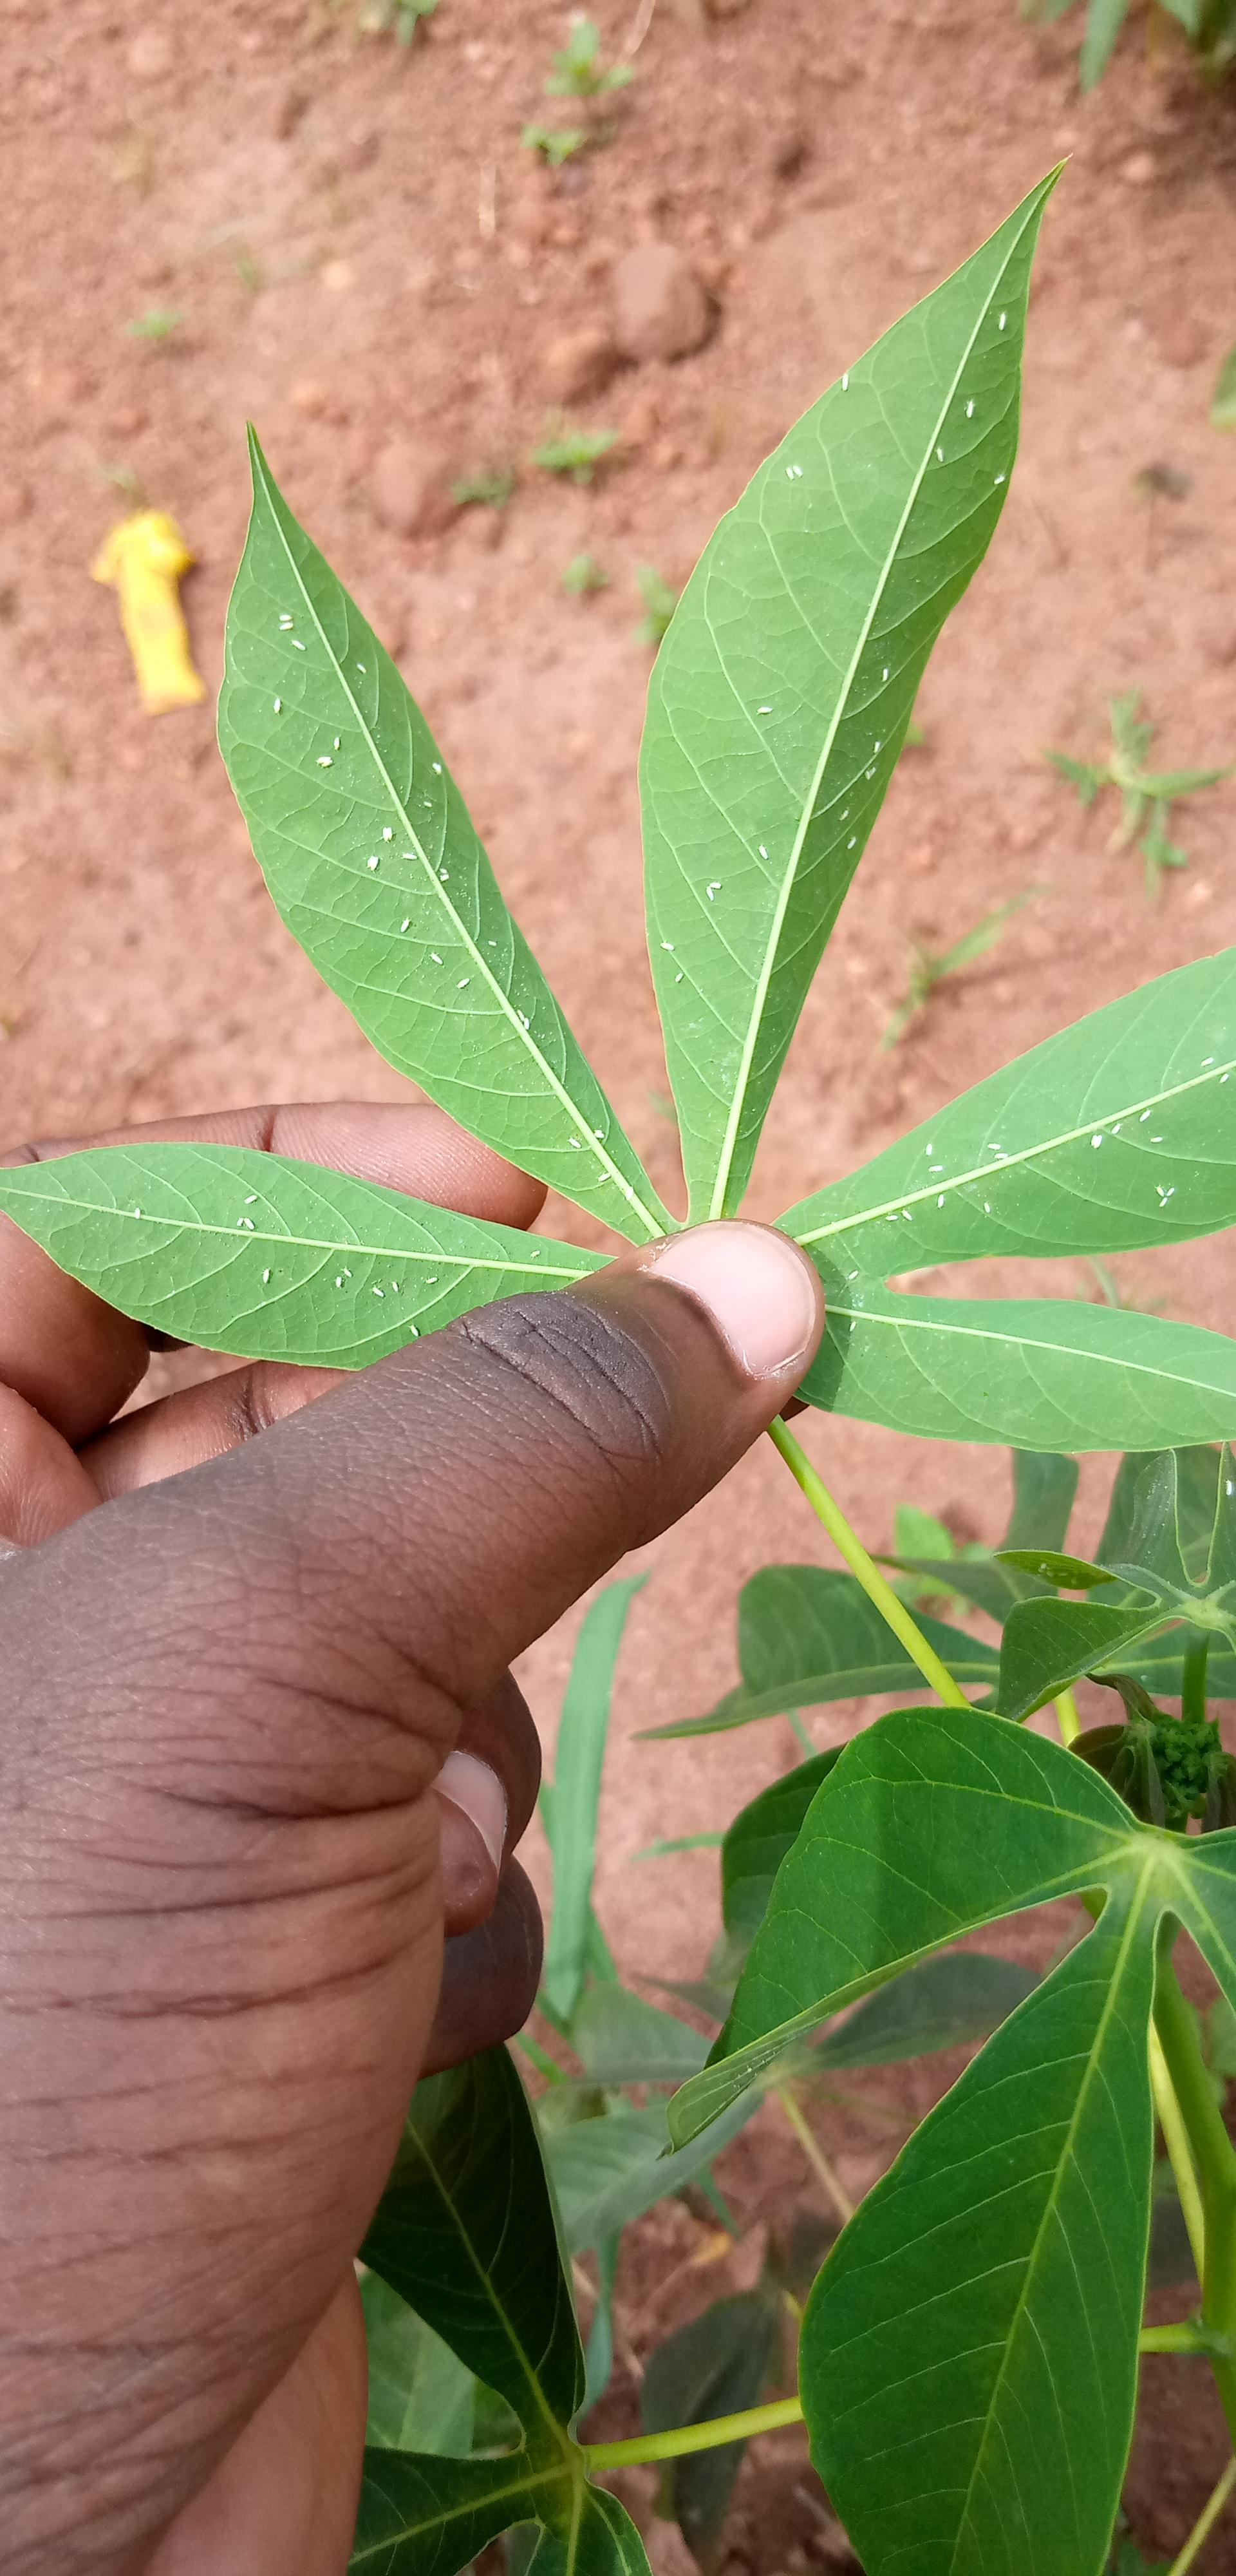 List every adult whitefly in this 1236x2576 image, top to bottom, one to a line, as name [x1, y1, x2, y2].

whitefly [997, 310, 1006, 332]
whitefly [839, 370, 850, 392]
whitefly [962, 398, 977, 420]
whitefly [935, 446, 945, 464]
whitefly [791, 464, 805, 478]
whitefly [785, 468, 796, 482]
whitefly [991, 473, 1006, 486]
whitefly [278, 613, 295, 621]
whitefly [278, 621, 297, 632]
whitefly [290, 638, 308, 654]
whitefly [354, 661, 370, 677]
whitefly [879, 667, 892, 685]
whitefly [272, 696, 285, 717]
whitefly [755, 705, 774, 715]
whitefly [332, 735, 342, 752]
whitefly [872, 739, 884, 754]
whitefly [315, 756, 332, 764]
whitefly [321, 761, 333, 768]
whitefly [429, 761, 444, 778]
whitefly [869, 765, 877, 779]
whitefly [863, 769, 870, 781]
whitefly [422, 800, 434, 809]
whitefly [836, 808, 852, 822]
whitefly [382, 826, 389, 842]
whitefly [388, 826, 394, 842]
whitefly [845, 833, 858, 852]
whitefly [755, 844, 770, 861]
whitefly [400, 851, 419, 861]
whitefly [366, 855, 374, 869]
whitefly [371, 857, 379, 871]
whitefly [438, 867, 449, 875]
whitefly [439, 873, 452, 883]
whitefly [708, 881, 722, 891]
whitefly [706, 885, 716, 902]
whitefly [396, 914, 413, 935]
whitefly [487, 938, 499, 949]
whitefly [659, 941, 676, 952]
whitefly [429, 952, 444, 967]
whitefly [673, 971, 687, 986]
whitefly [454, 976, 474, 991]
whitefly [516, 1009, 526, 1022]
whitefly [523, 1016, 530, 1032]
whitefly [1199, 1055, 1215, 1069]
whitefly [1219, 1071, 1230, 1085]
whitefly [1138, 1106, 1153, 1124]
whitefly [1109, 1121, 1123, 1135]
whitefly [592, 1128, 604, 1134]
whitefly [593, 1133, 606, 1139]
whitefly [1094, 1133, 1103, 1150]
whitefly [1089, 1134, 1098, 1146]
whitefly [566, 1135, 584, 1151]
whitefly [1149, 1135, 1165, 1144]
whitefly [924, 1142, 935, 1157]
whitefly [986, 1142, 1002, 1151]
whitefly [992, 1151, 1010, 1160]
whitefly [927, 1164, 944, 1173]
whitefly [595, 1169, 613, 1183]
whitefly [621, 1183, 637, 1202]
whitefly [1154, 1184, 1166, 1197]
whitefly [1165, 1187, 1176, 1197]
whitefly [935, 1191, 946, 1210]
whitefly [241, 1192, 261, 1206]
whitefly [1158, 1197, 1168, 1209]
whitefly [982, 1201, 993, 1215]
whitefly [132, 1205, 143, 1221]
whitefly [900, 1208, 914, 1222]
whitefly [883, 1213, 899, 1222]
whitefly [236, 1217, 244, 1227]
whitefly [243, 1217, 257, 1231]
whitefly [529, 1247, 543, 1260]
whitefly [341, 1265, 354, 1278]
whitefly [261, 1266, 271, 1285]
whitefly [847, 1268, 861, 1282]
whitefly [334, 1274, 343, 1289]
whitefly [424, 1274, 440, 1287]
whitefly [389, 1280, 401, 1293]
whitefly [370, 1285, 386, 1300]
whitefly [847, 1320, 858, 1334]
whitefly [407, 1323, 420, 1338]
whitefly [1224, 1477, 1233, 1498]